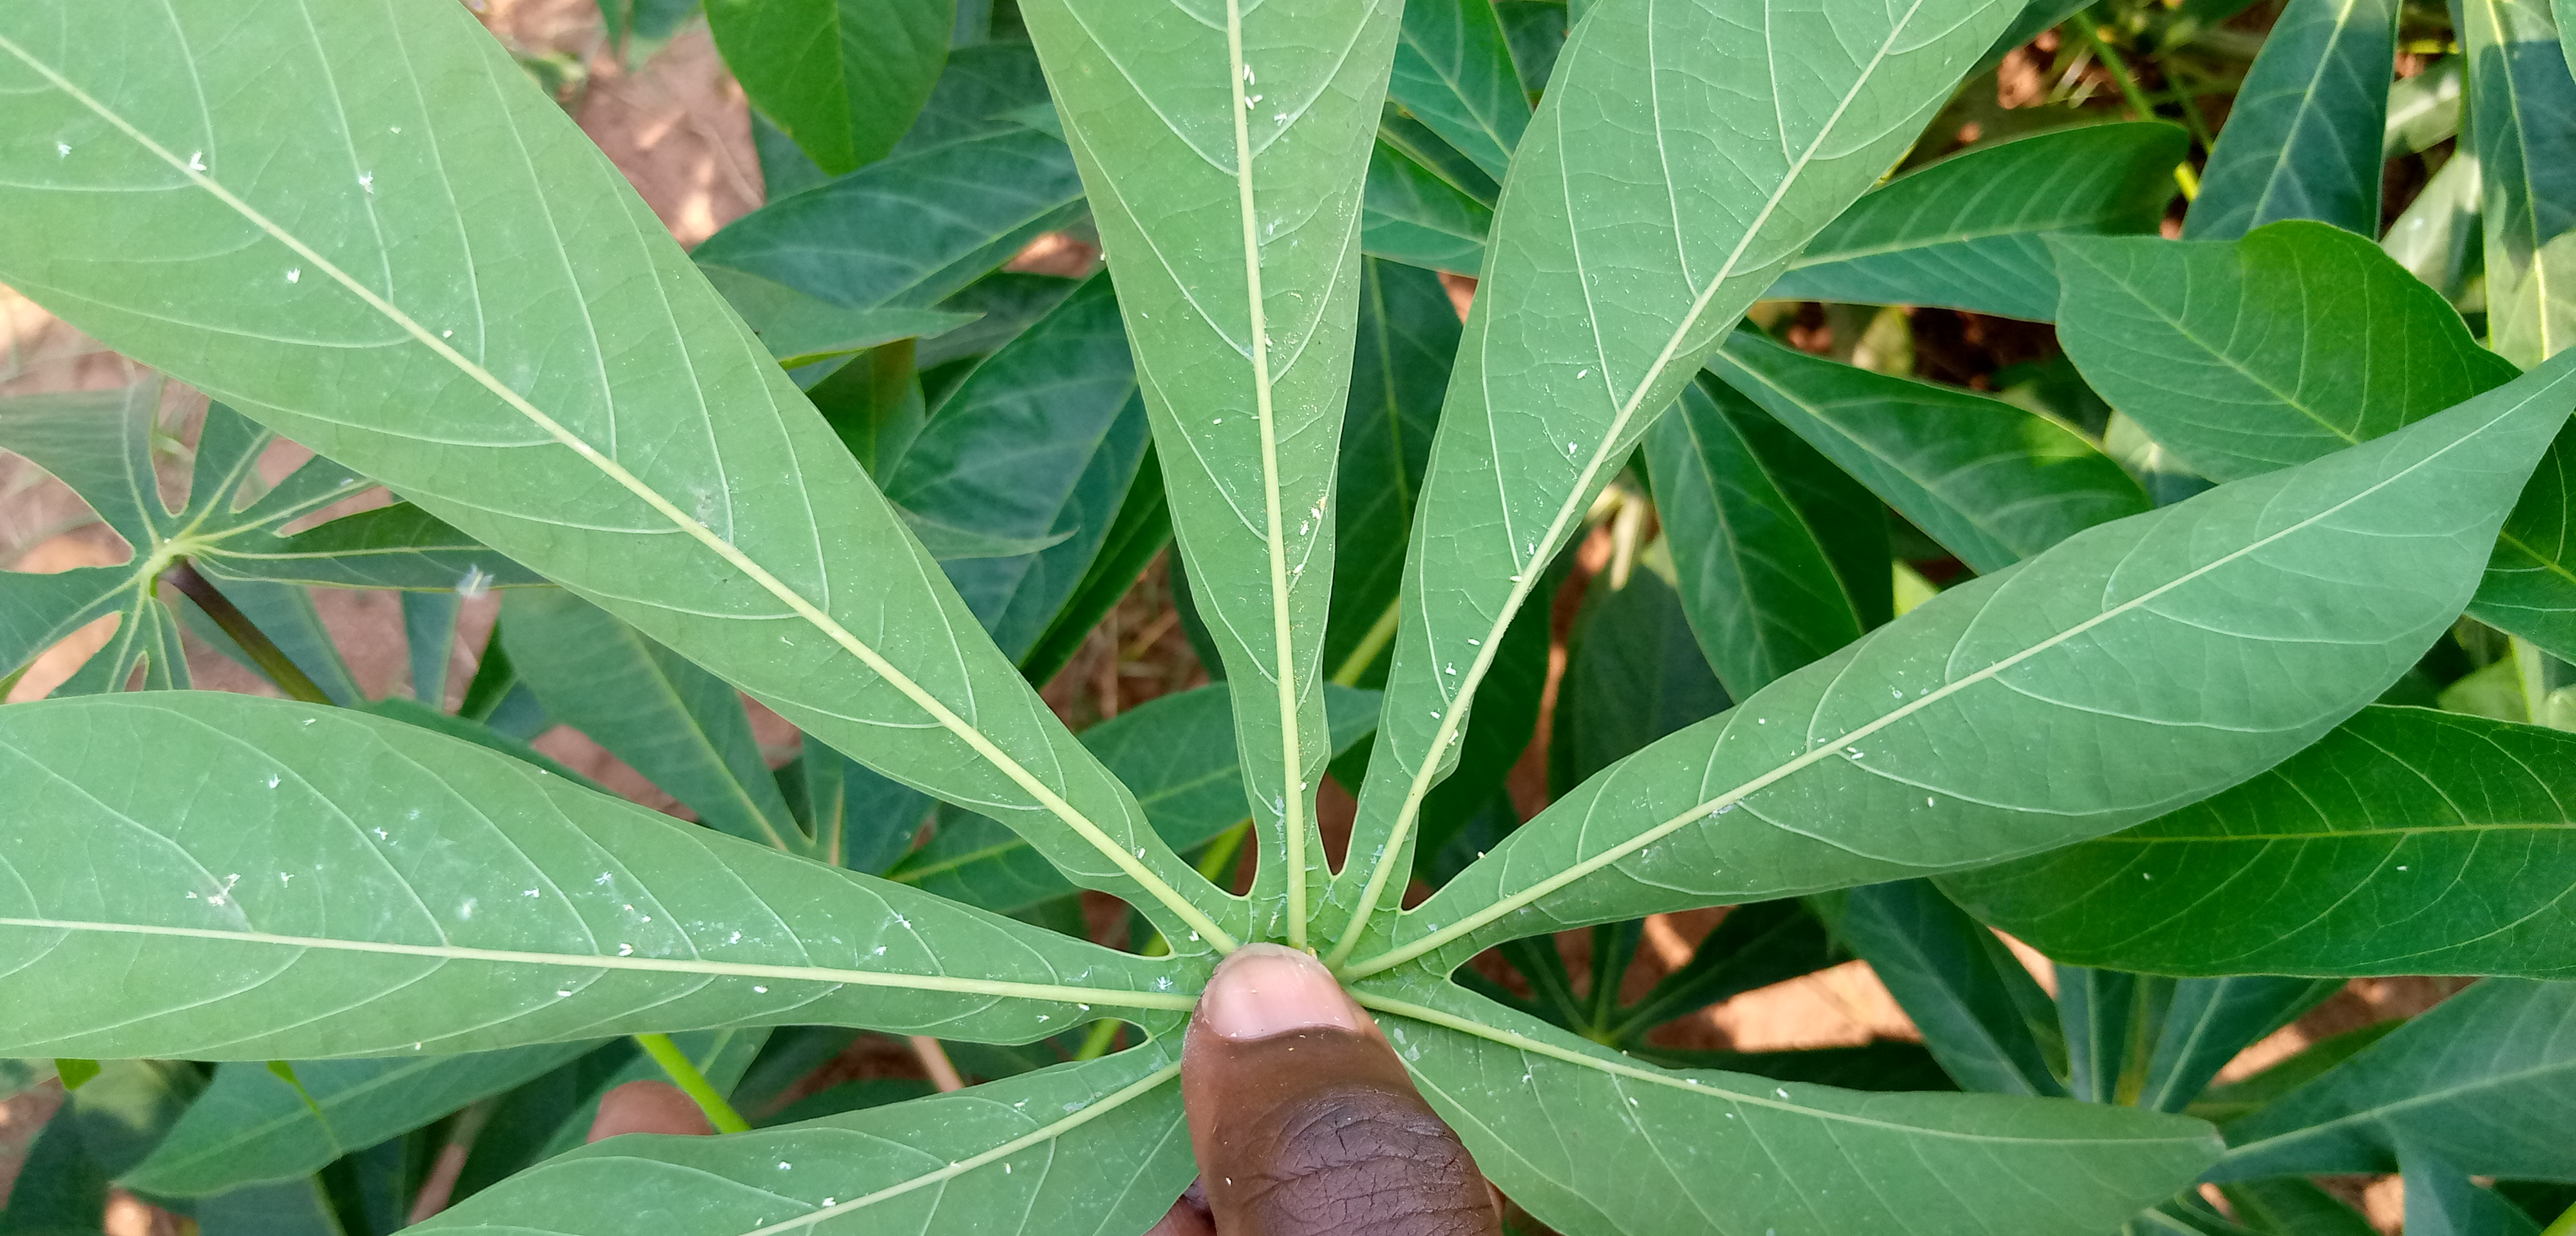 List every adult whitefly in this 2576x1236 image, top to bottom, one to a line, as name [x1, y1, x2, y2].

whitefly [1240, 61, 1262, 86]
whitefly [1240, 92, 1271, 114]
whitefly [1271, 111, 1291, 128]
whitefly [386, 122, 407, 139]
whitefly [52, 138, 79, 158]
whitefly [187, 148, 208, 172]
whitefly [354, 171, 377, 198]
whitefly [1095, 250, 1111, 265]
whitefly [283, 264, 306, 285]
whitefly [440, 326, 460, 342]
whitefly [1256, 333, 1288, 355]
whitefly [1571, 366, 1596, 384]
whitefly [1247, 412, 1264, 426]
whitefly [1209, 413, 1224, 429]
whitefly [1565, 436, 1582, 460]
whitefly [1314, 494, 1332, 516]
whitefly [1307, 502, 1321, 521]
whitefly [1298, 519, 1309, 539]
whitefly [1523, 539, 1539, 559]
whitefly [1291, 562, 1306, 579]
whitefly [1507, 570, 1526, 588]
whitefly [1462, 634, 1484, 648]
whitefly [1441, 659, 1464, 680]
whitefly [1423, 707, 1446, 725]
whitefly [299, 713, 325, 736]
whitefly [1757, 716, 1766, 726]
whitefly [1444, 727, 1466, 748]
whitefly [1816, 737, 1826, 745]
whitefly [1850, 751, 1866, 759]
whitefly [264, 771, 284, 792]
whitefly [1298, 778, 1314, 796]
whitefly [1926, 796, 1935, 809]
whitefly [368, 824, 393, 846]
whitefly [1133, 844, 1147, 866]
whitefly [1637, 847, 1657, 863]
whitefly [1474, 847, 1488, 868]
whitefly [592, 865, 614, 892]
whitefly [278, 867, 302, 891]
whitefly [223, 868, 243, 891]
whitefly [521, 885, 545, 903]
whitefly [182, 886, 200, 902]
whitefly [204, 888, 225, 908]
whitefly [638, 910, 655, 928]
whitefly [892, 910, 918, 932]
whitefly [724, 926, 746, 948]
whitefly [1185, 928, 1204, 948]
whitefly [614, 938, 637, 960]
whitefly [871, 943, 895, 959]
whitefly [1075, 965, 1095, 982]
whitefly [1153, 971, 1174, 994]
whitefly [752, 982, 772, 1000]
whitefly [554, 986, 576, 1000]
whitefly [1075, 1000, 1095, 1016]
whitefly [1030, 1011, 1054, 1026]
whitefly [413, 1038, 426, 1056]
whitefly [1681, 1074, 1703, 1091]
whitefly [1774, 1084, 1790, 1102]
whitefly [1624, 1094, 1642, 1110]
whitefly [1013, 1096, 1028, 1112]
whitefly [775, 1158, 797, 1172]
whitefly [1003, 1159, 1016, 1180]
whitefly [819, 1195, 840, 1211]
whitefly [750, 1214, 773, 1228]